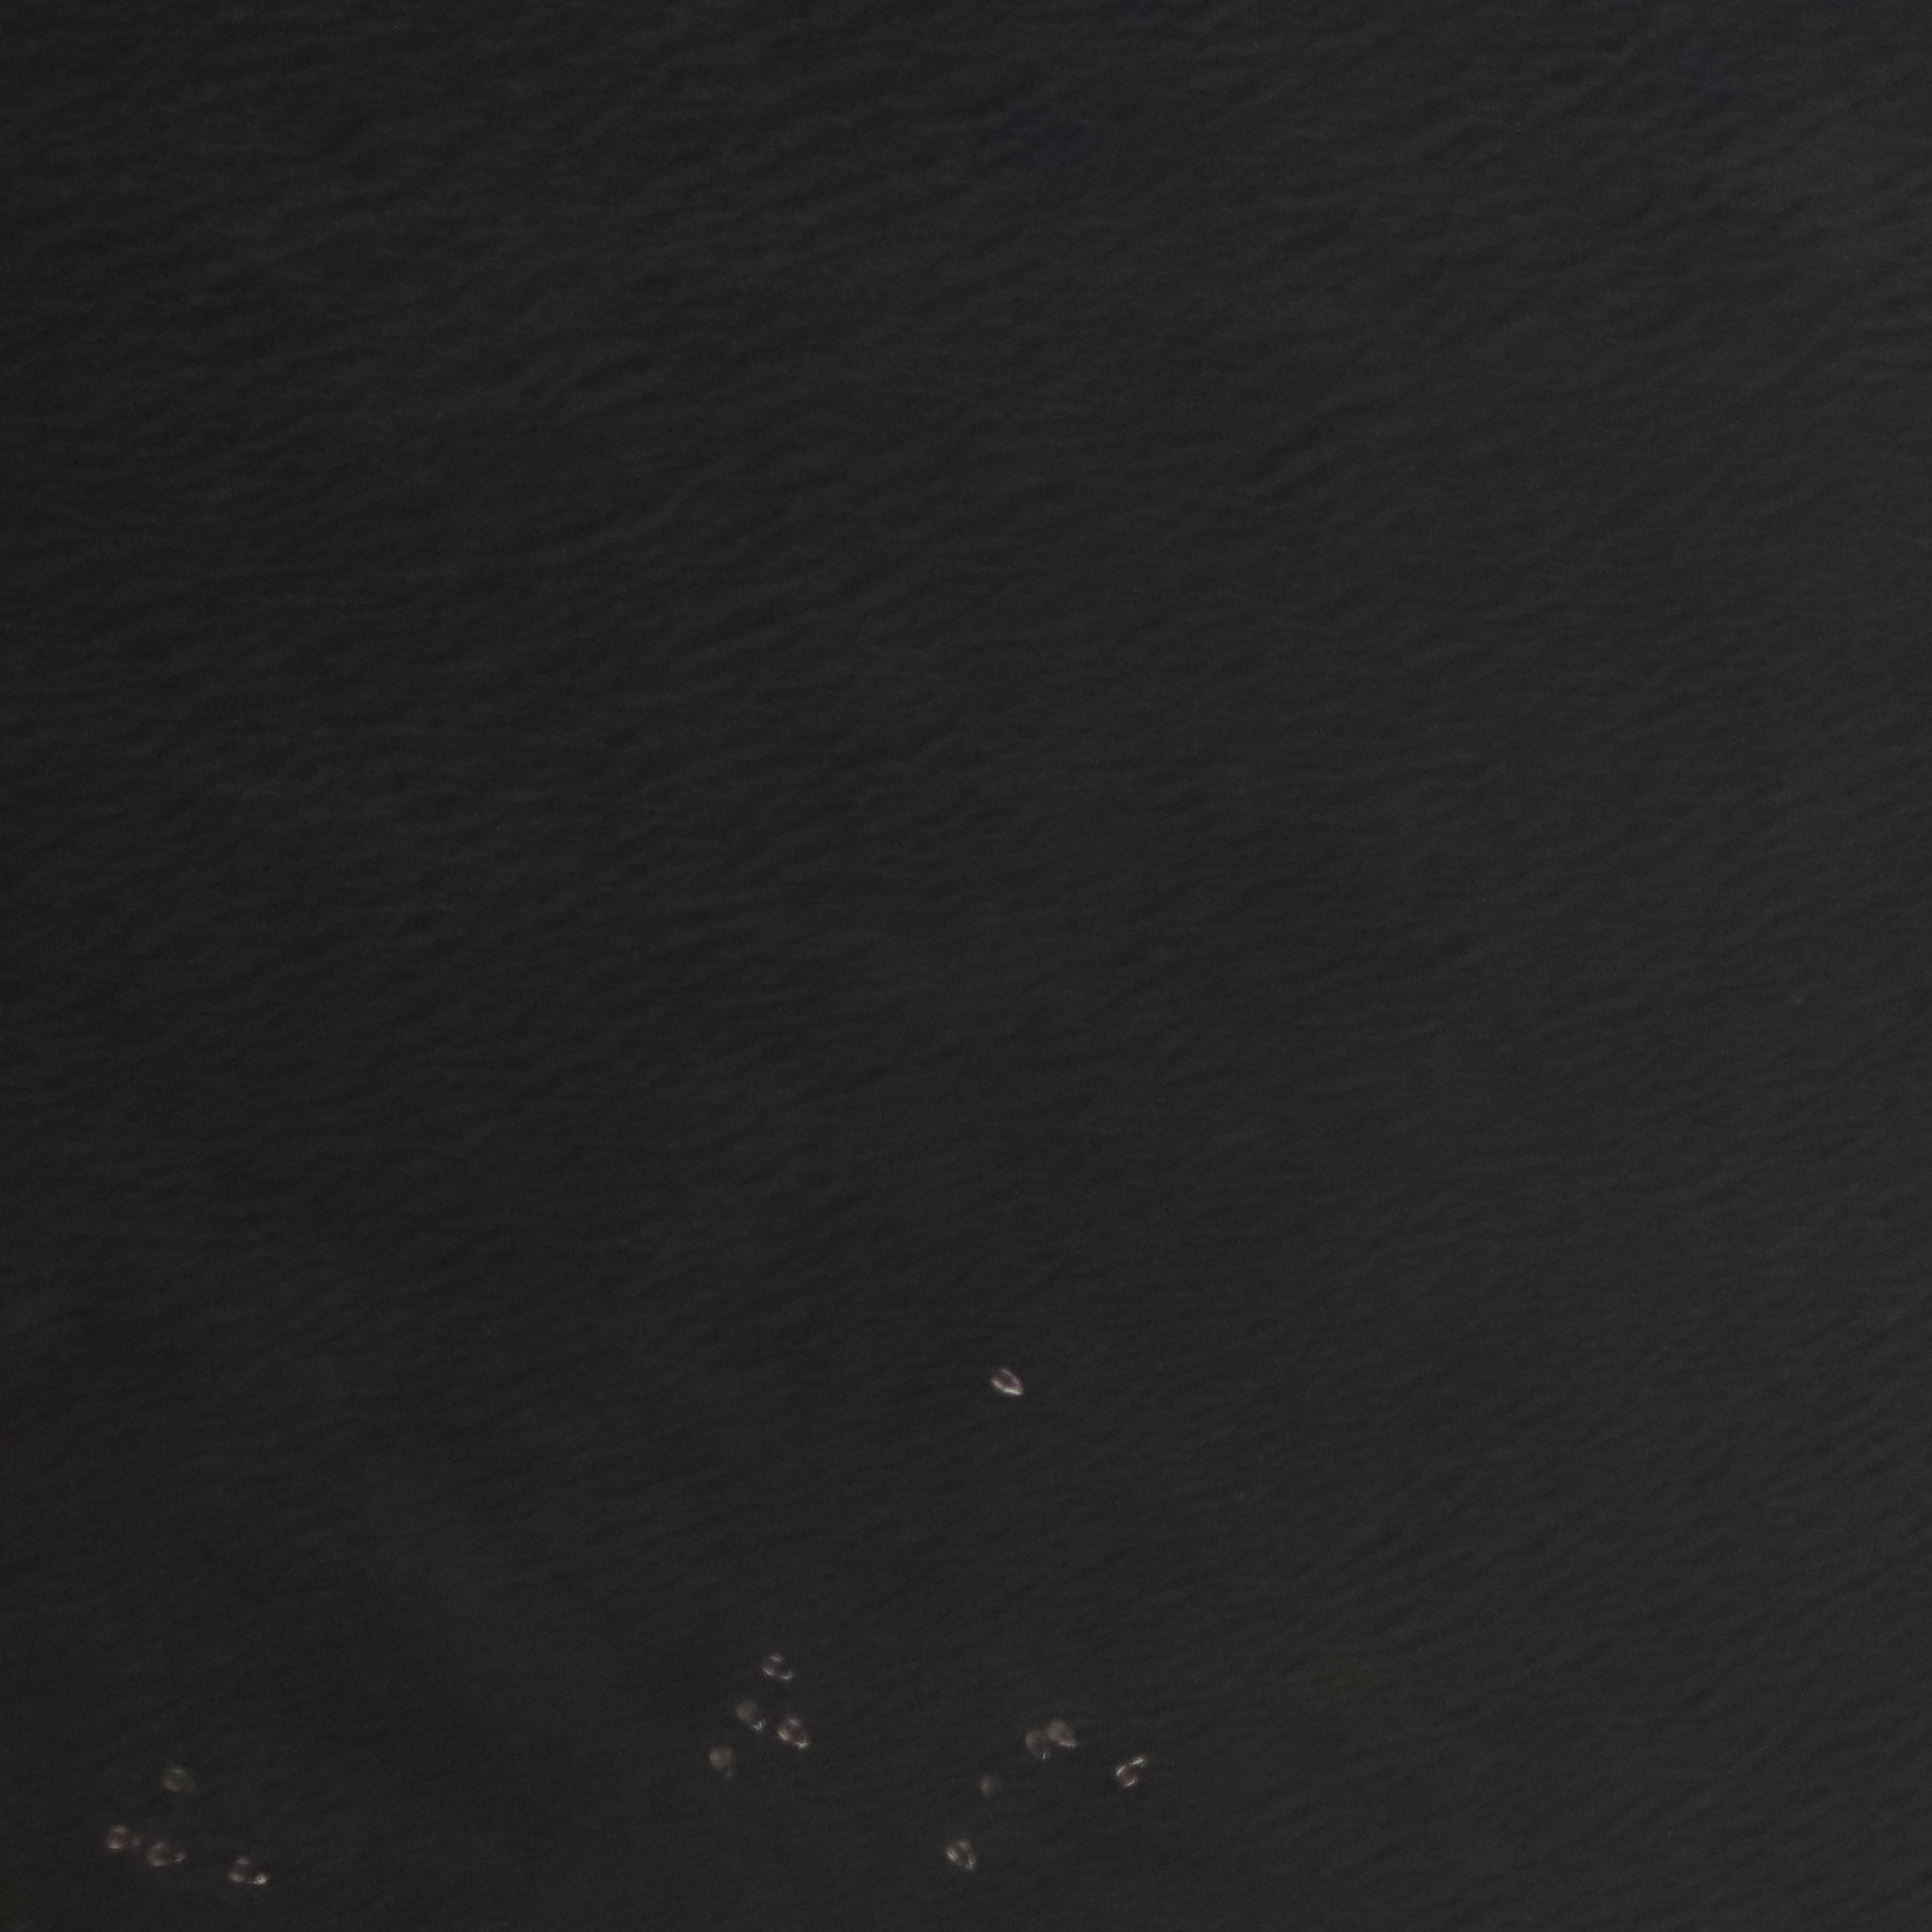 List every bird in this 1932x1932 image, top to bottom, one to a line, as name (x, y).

brant (1005, 1380)
brant (775, 1665)
brant (749, 1708)
brant (792, 1730)
brant (1062, 1737)
brant (1033, 1749)
brant (715, 1761)
brant (1129, 1771)
brant (179, 1777)
brant (992, 1783)
brant (126, 1840)
brant (965, 1853)
brant (164, 1859)
brant (248, 1872)